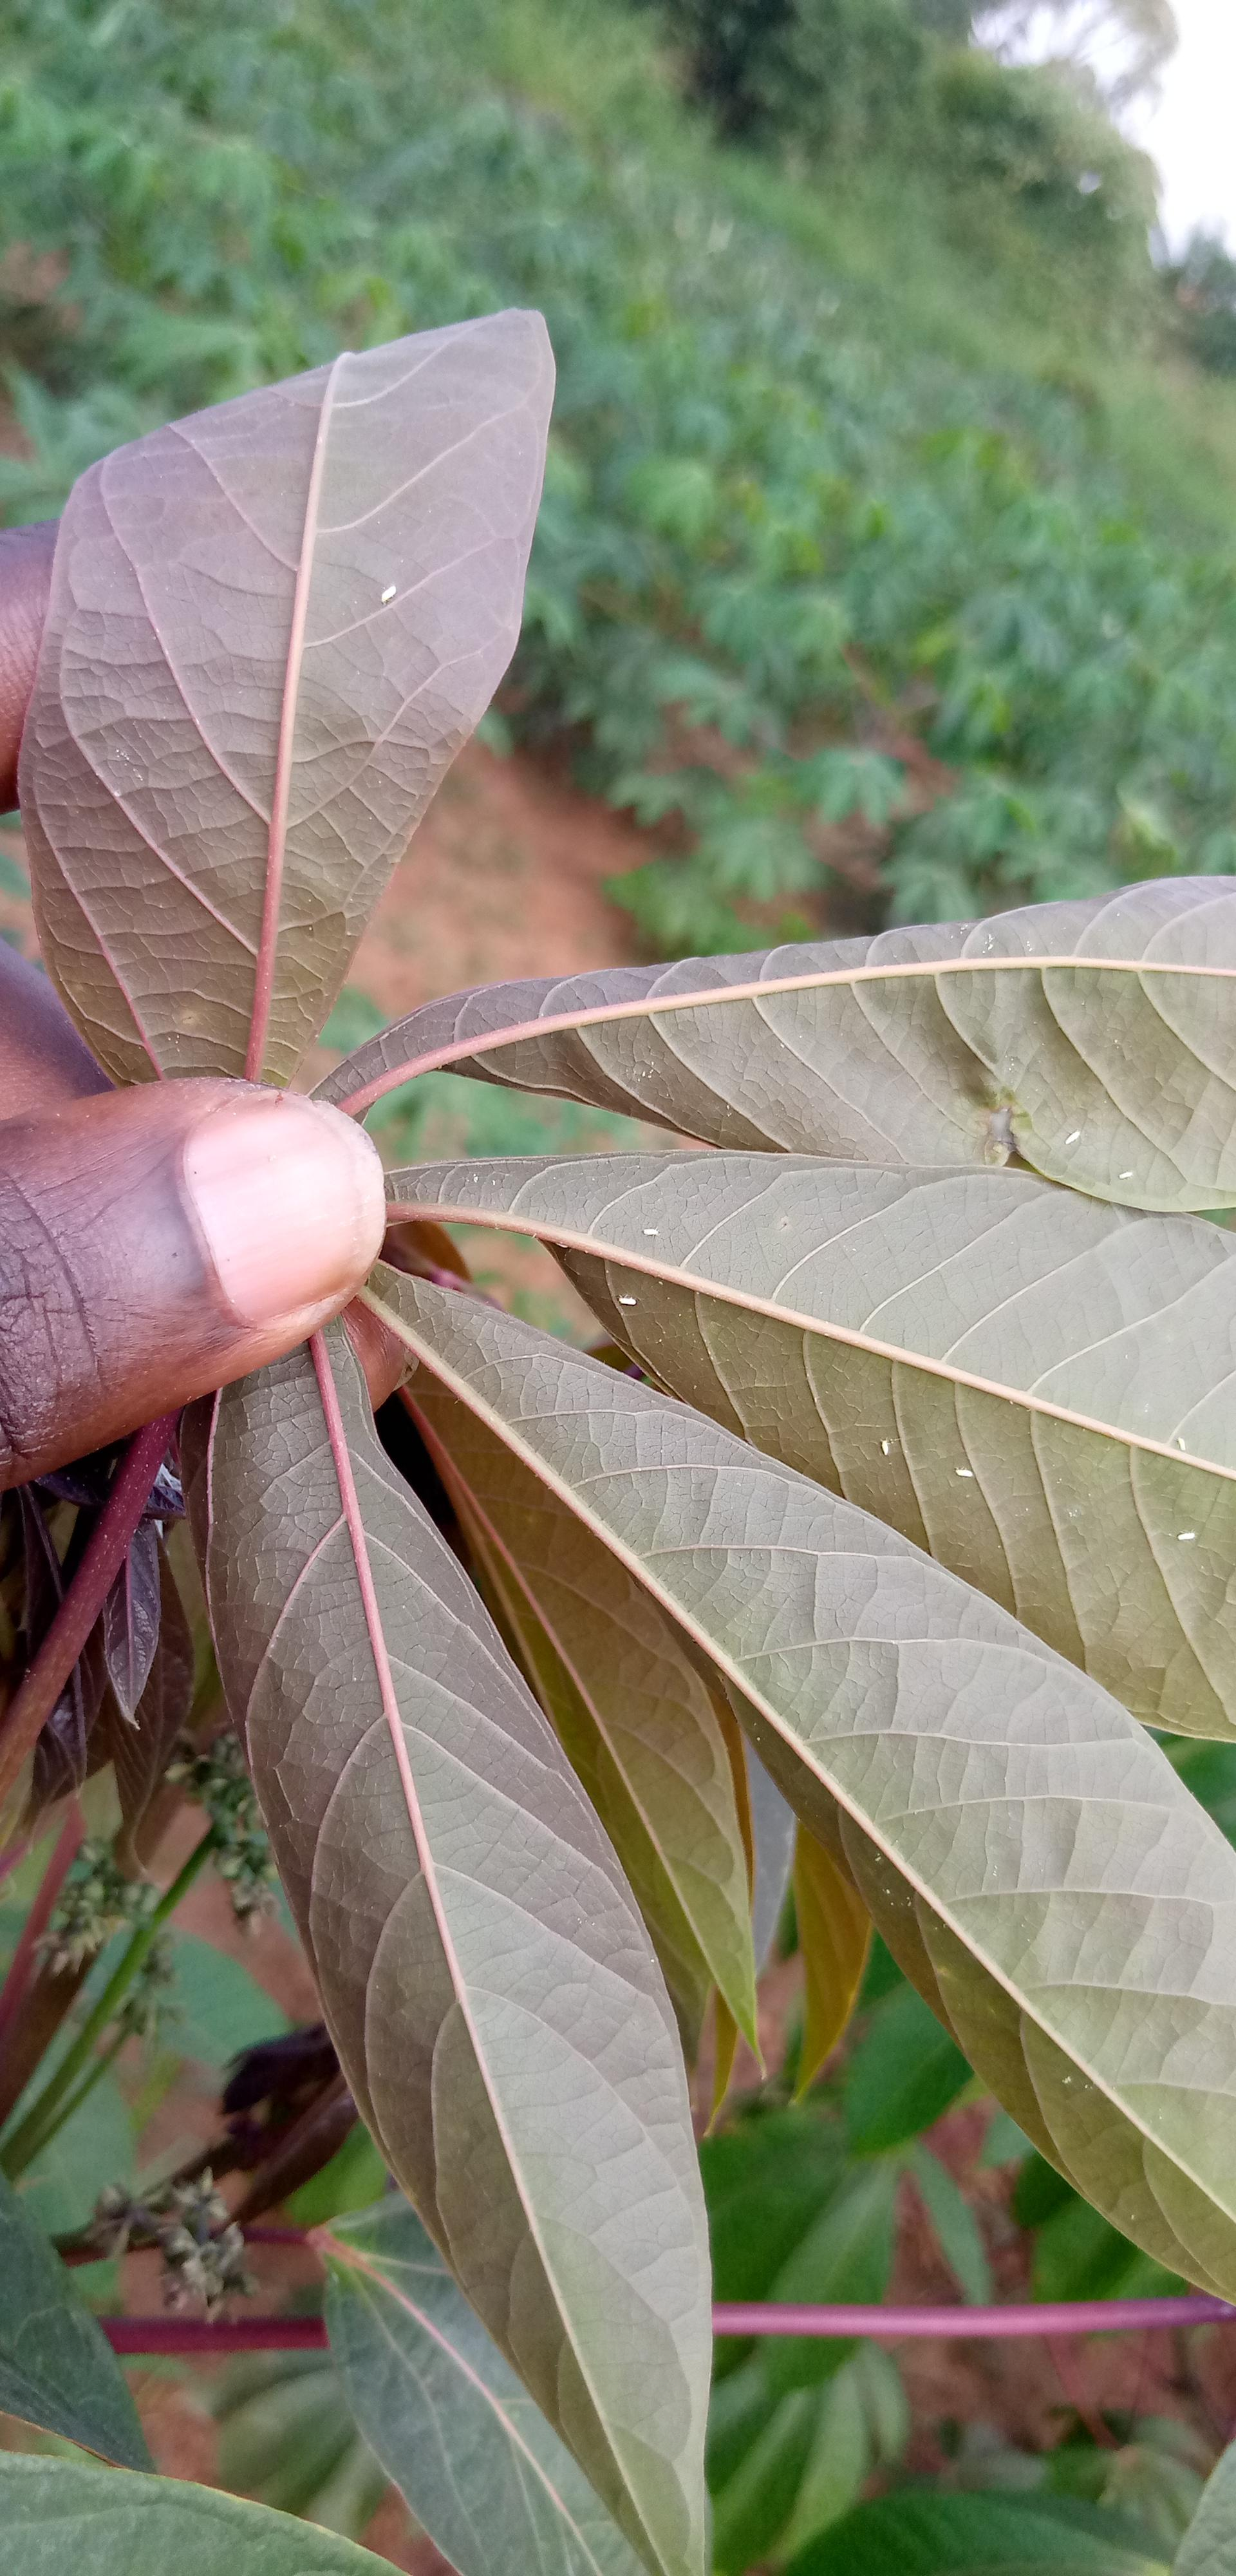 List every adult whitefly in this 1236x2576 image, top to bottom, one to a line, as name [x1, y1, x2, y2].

whitefly [379, 582, 398, 603]
whitefly [1063, 1129, 1081, 1146]
whitefly [1118, 1169, 1134, 1182]
whitefly [641, 1227, 660, 1237]
whitefly [617, 1296, 639, 1308]
whitefly [1177, 1435, 1187, 1452]
whitefly [880, 1437, 890, 1457]
whitefly [954, 1464, 975, 1480]
whitefly [1175, 1530, 1201, 1542]